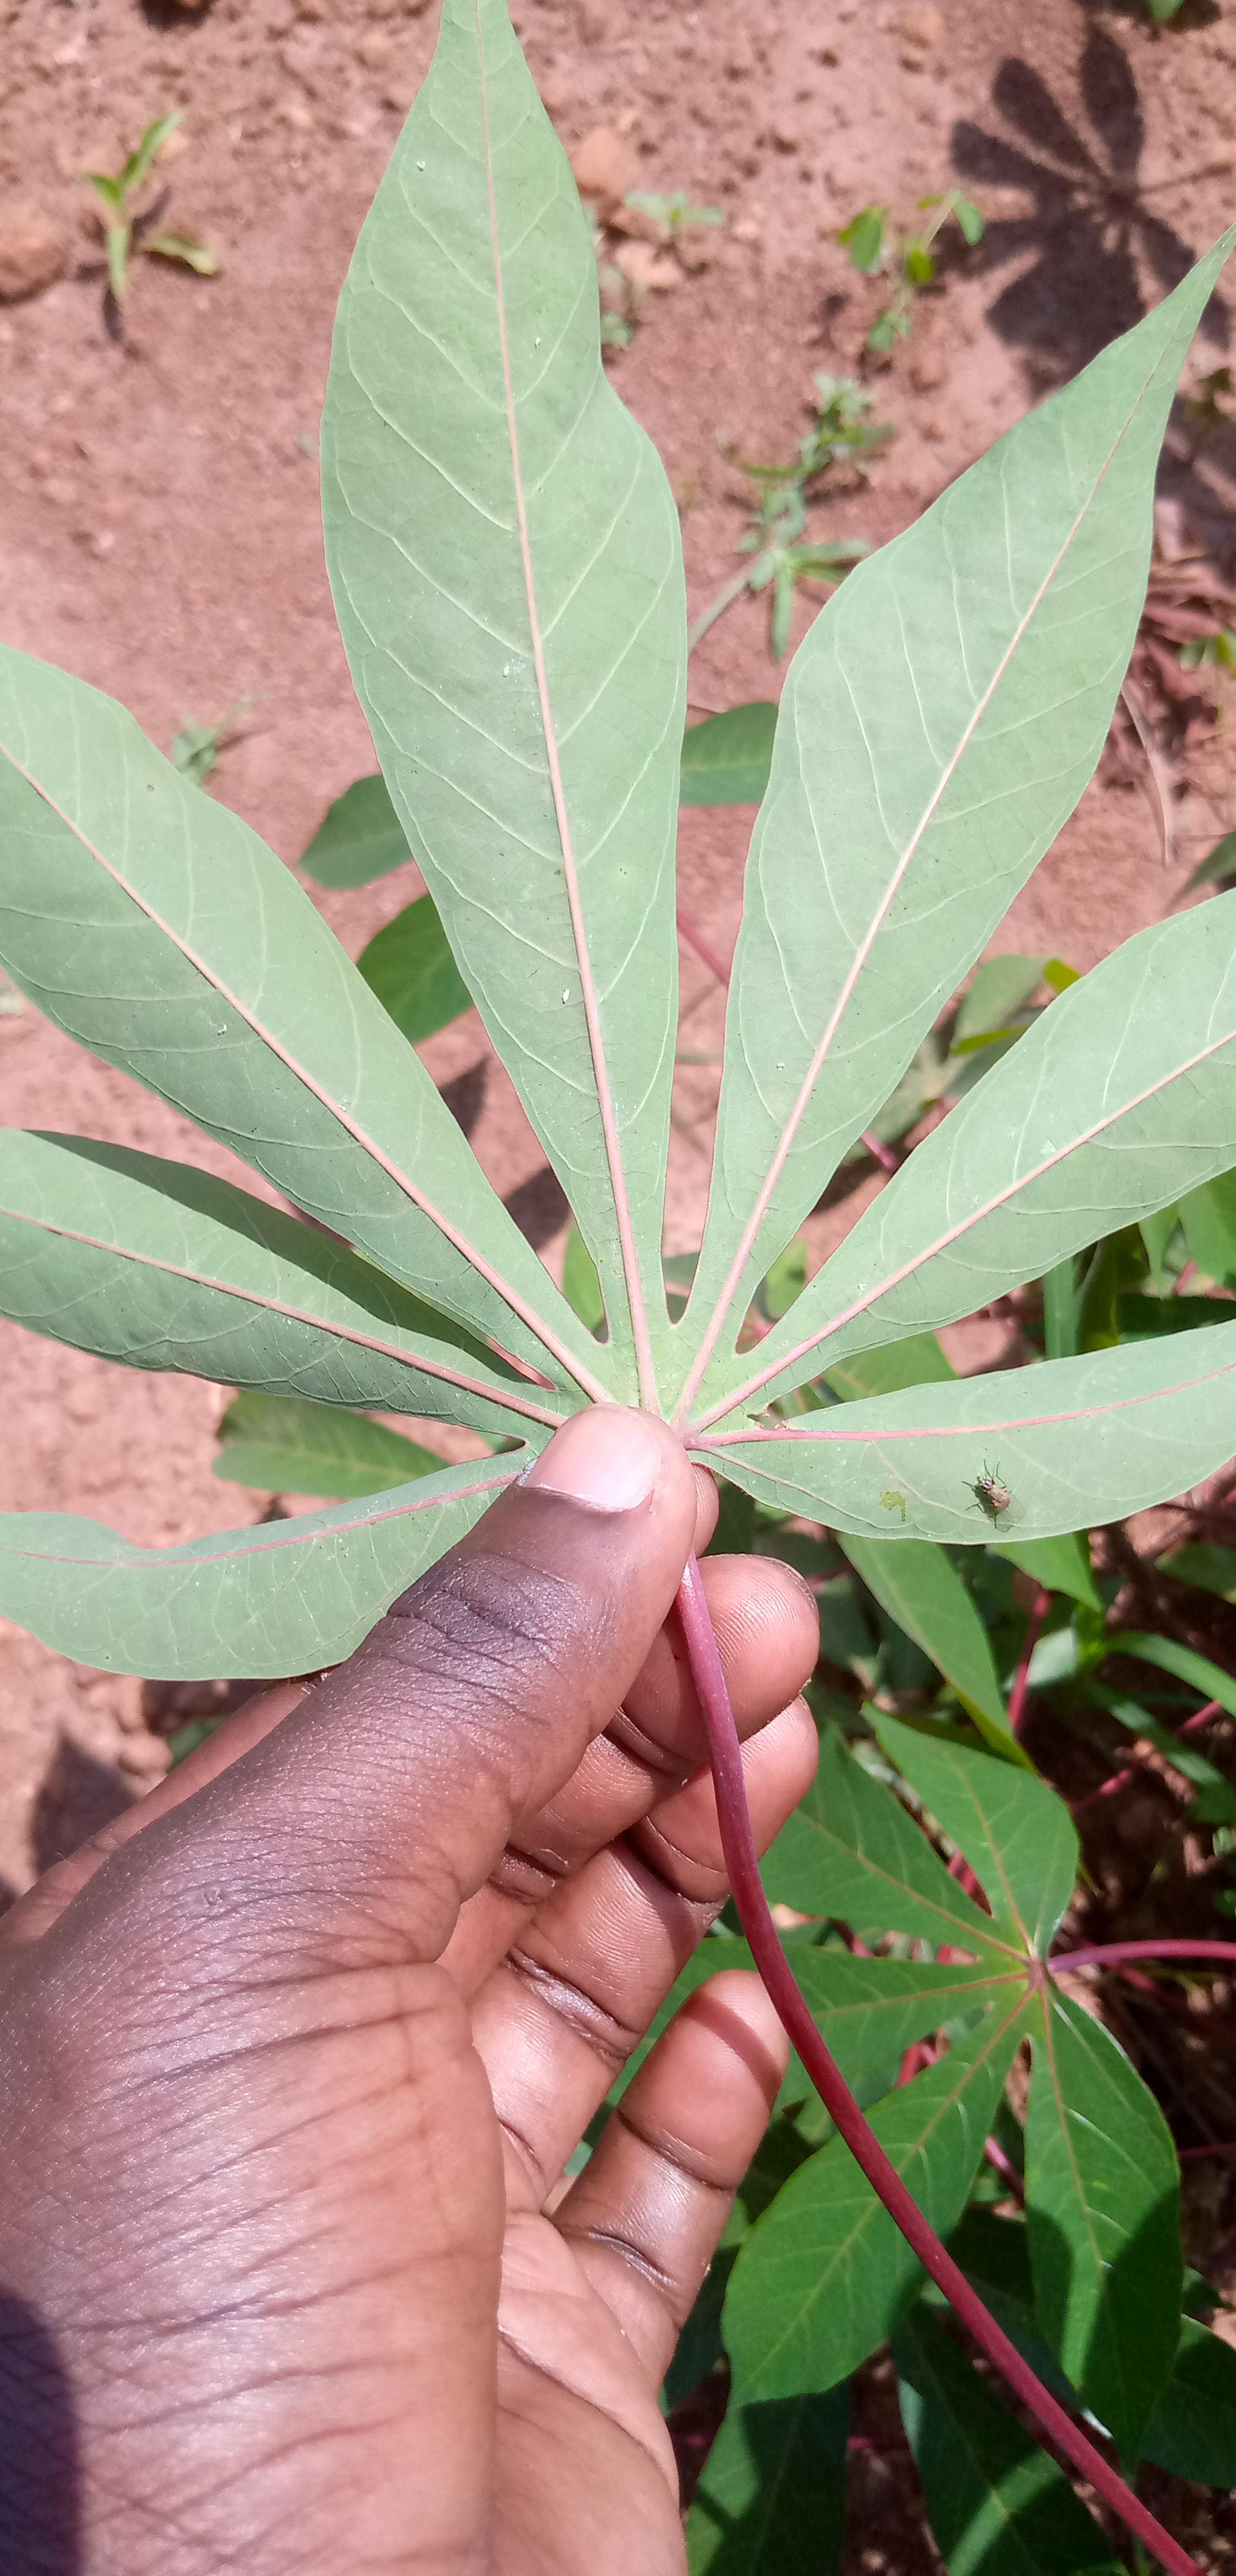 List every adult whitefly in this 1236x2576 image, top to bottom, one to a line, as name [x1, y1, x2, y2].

whitefly [533, 336, 541, 350]
whitefly [501, 663, 510, 677]
whitefly [560, 988, 572, 1004]
whitefly [216, 1023, 230, 1036]
whitefly [856, 1282, 868, 1292]